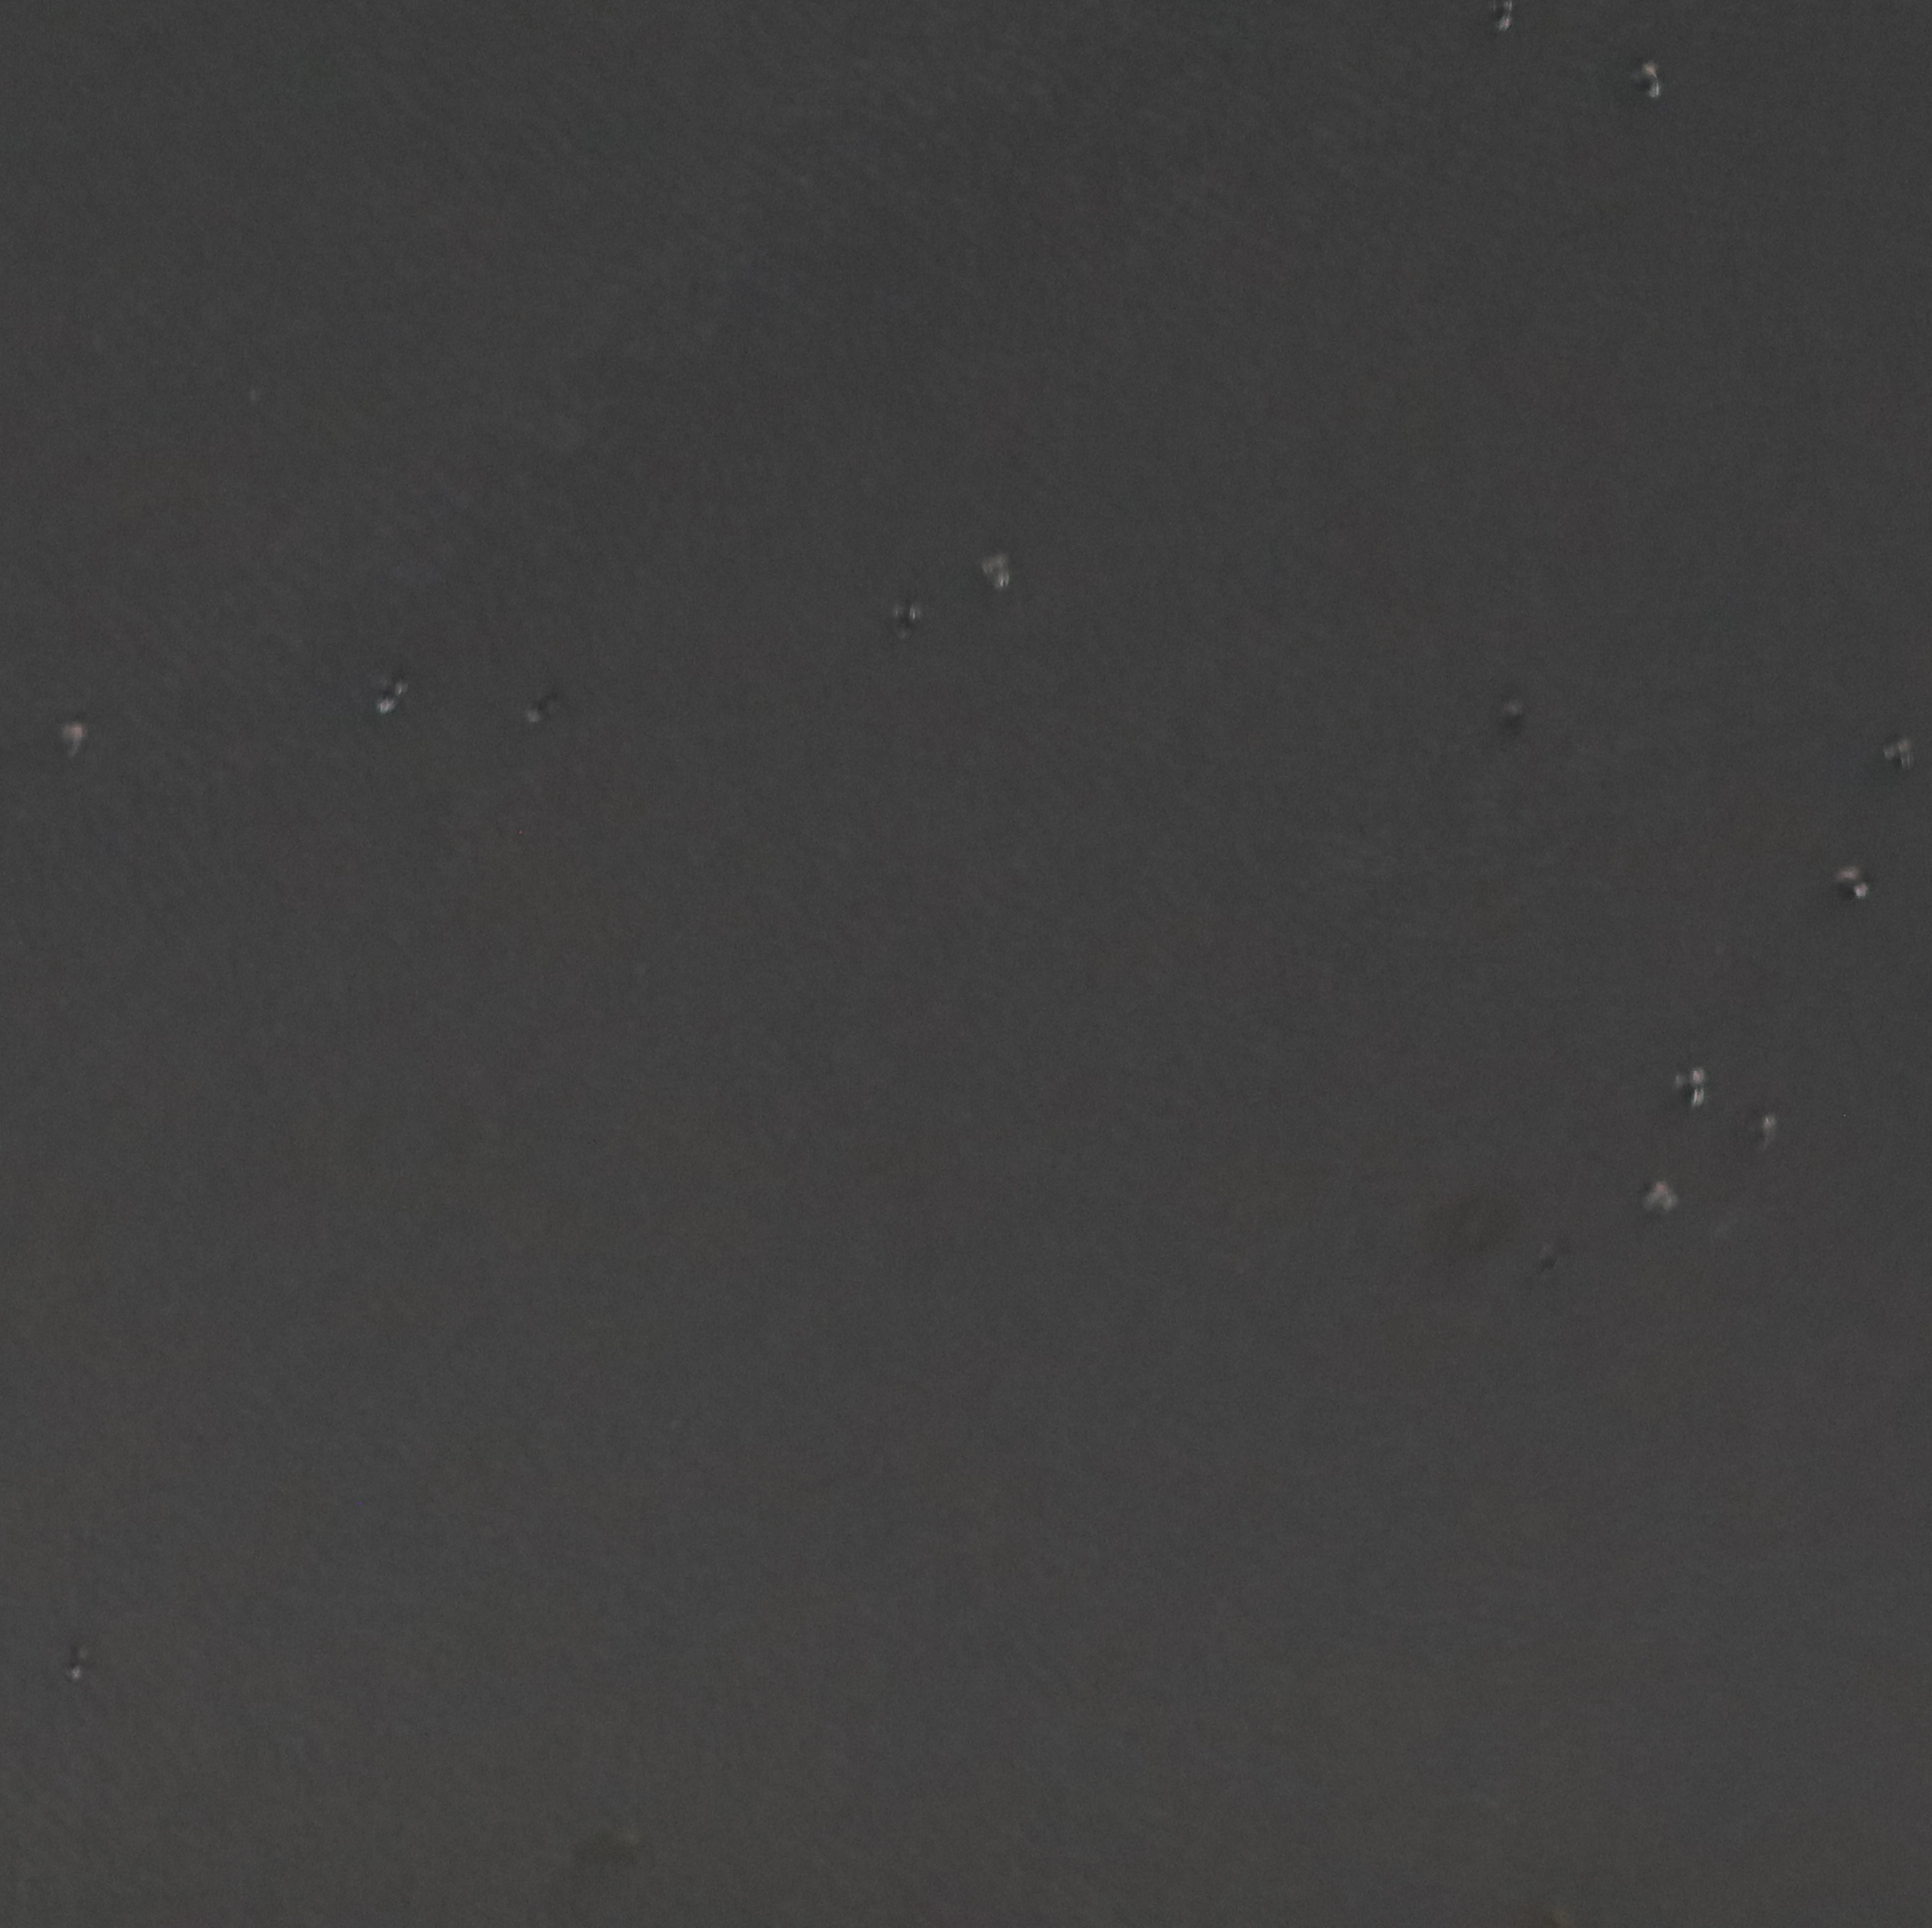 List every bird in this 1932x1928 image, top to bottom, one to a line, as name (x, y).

brant (1504, 6)
brant (1646, 77)
brant (1000, 568)
brant (902, 616)
brant (388, 689)
brant (544, 705)
brant (1511, 715)
brant (71, 736)
brant (1895, 751)
brant (1850, 884)
brant (1696, 1080)
brant (1758, 1133)
brant (1654, 1203)
brant (1551, 1253)
brant (79, 1659)